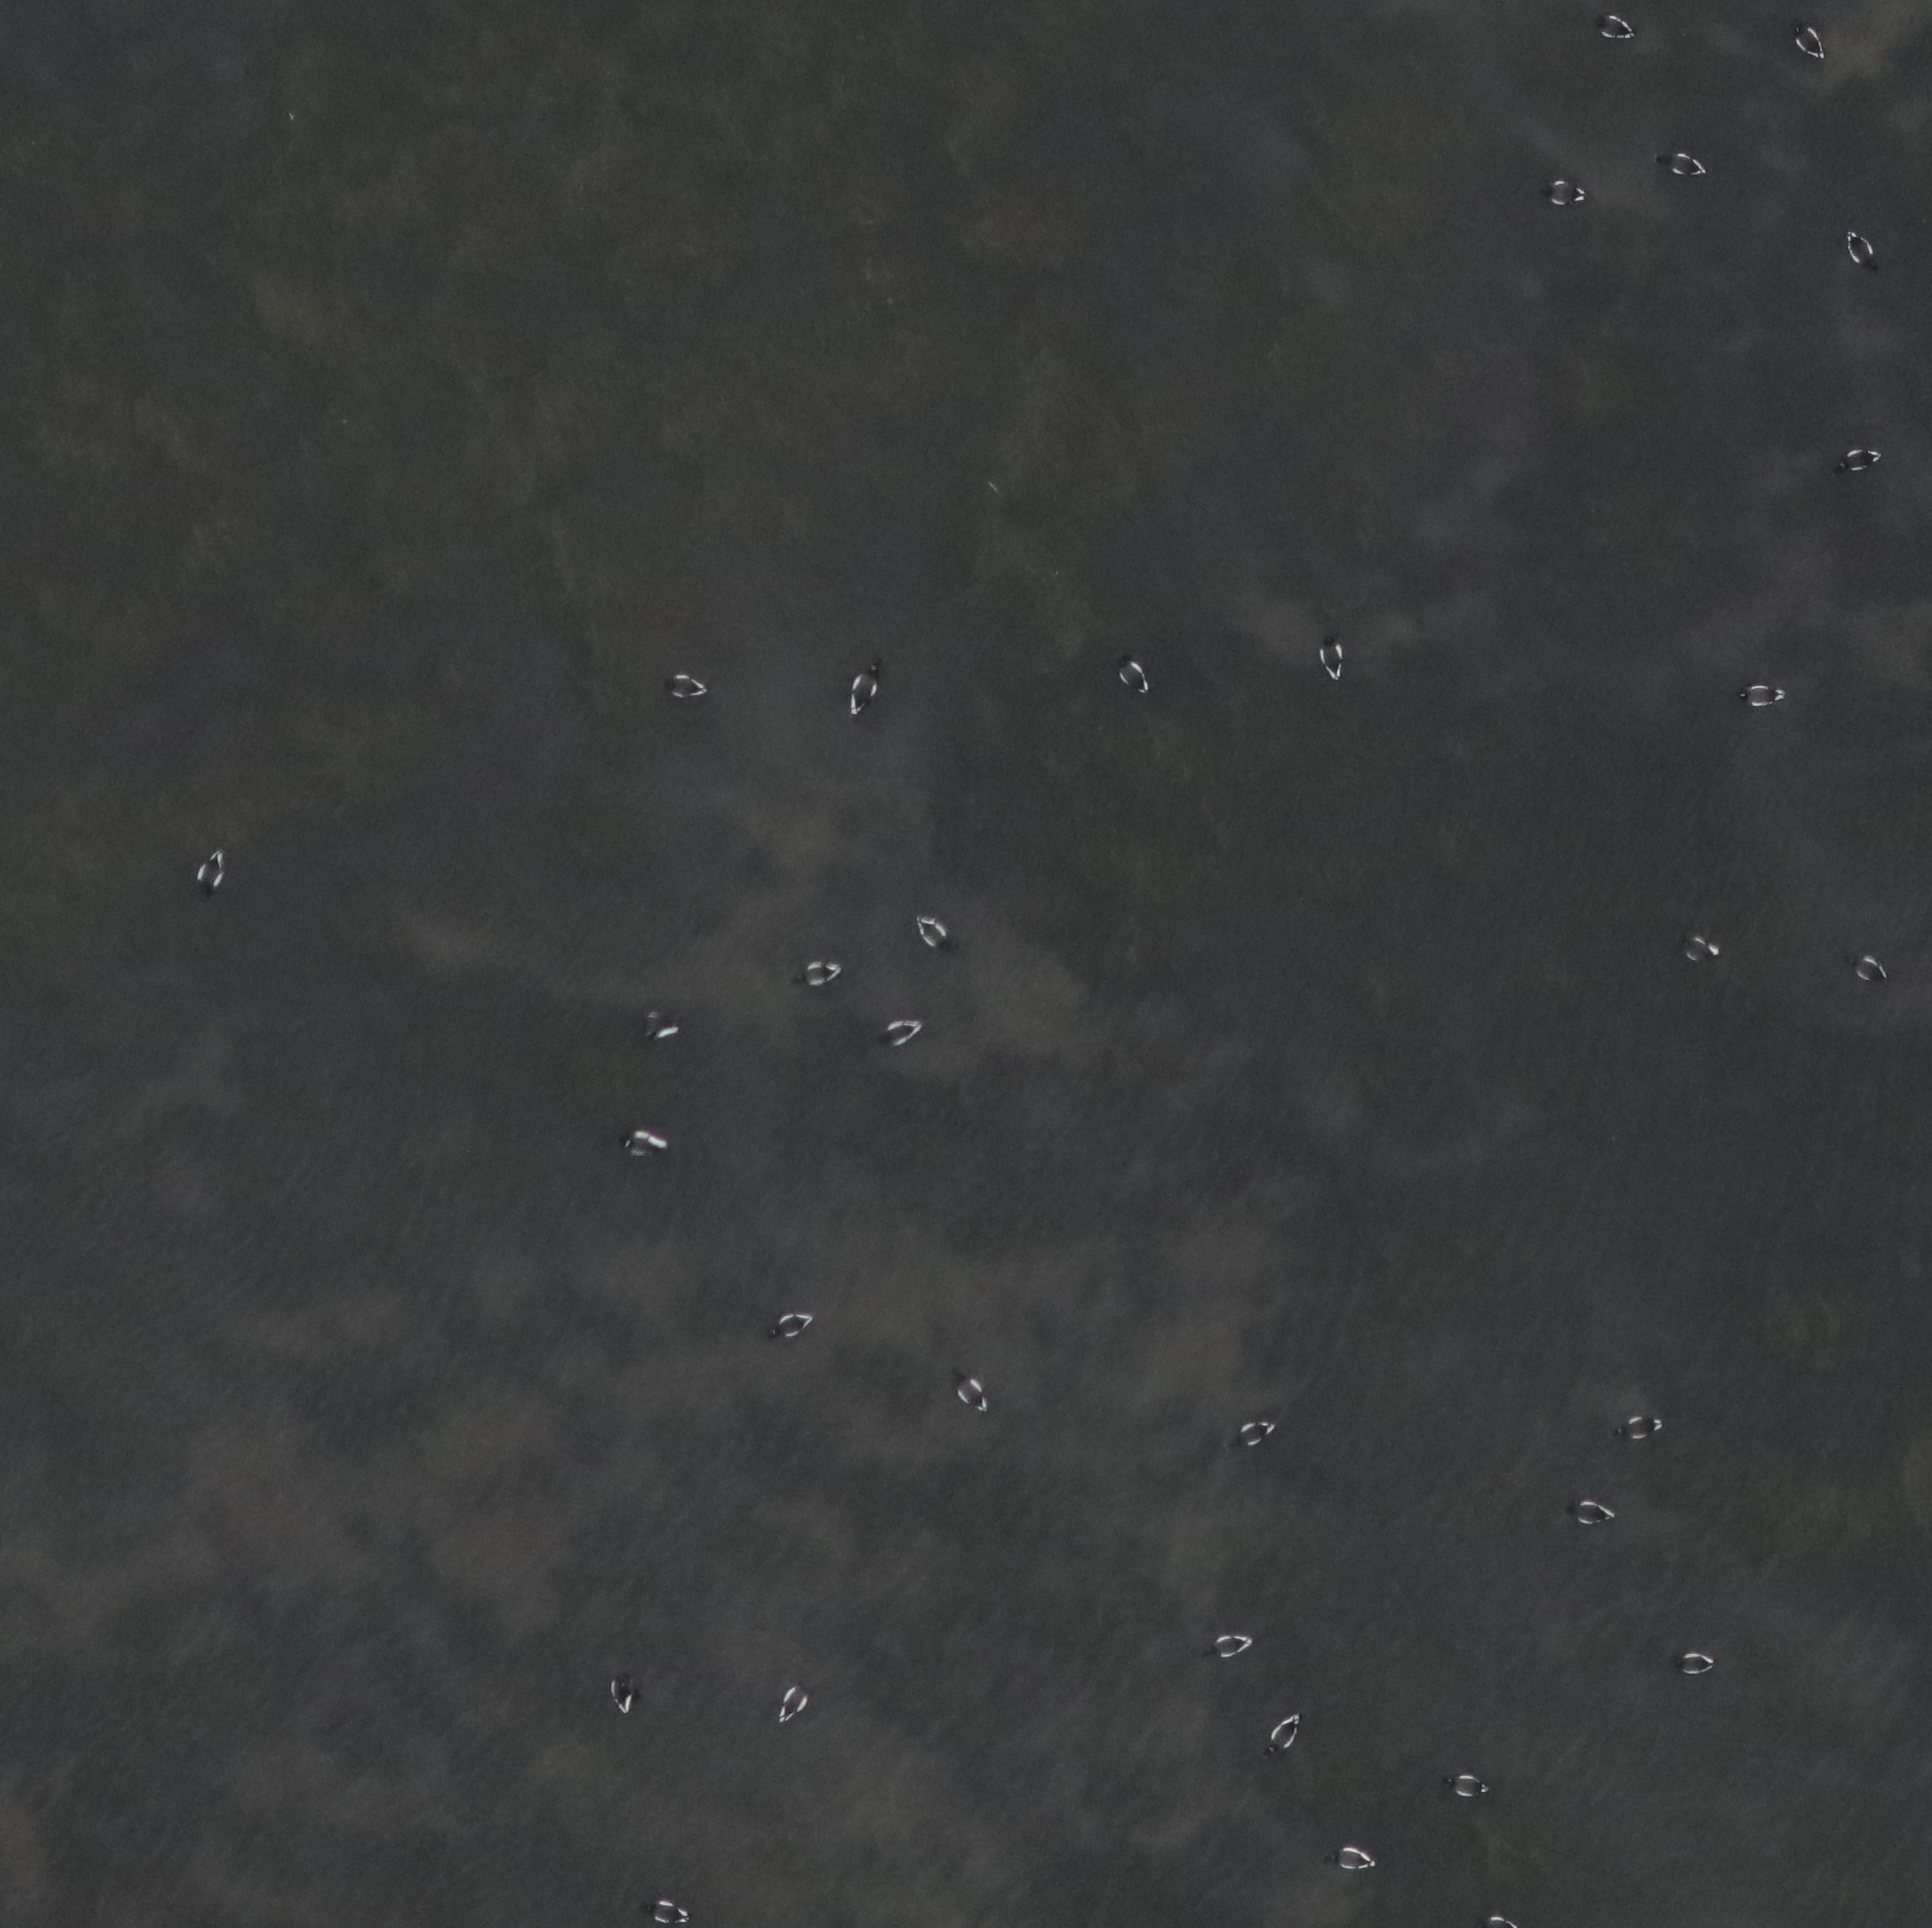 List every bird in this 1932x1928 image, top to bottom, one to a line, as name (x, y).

brant (1613, 25)
brant (1810, 40)
brant (1685, 164)
brant (1566, 192)
brant (1862, 249)
brant (1860, 459)
brant (1331, 657)
brant (1131, 676)
brant (685, 686)
brant (865, 688)
brant (1761, 695)
brant (211, 874)
brant (934, 934)
brant (1699, 948)
brant (1869, 971)
brant (816, 973)
brant (663, 1028)
brant (900, 1032)
brant (642, 1143)
brant (791, 1325)
brant (972, 1393)
brant (1639, 1427)
brant (1256, 1435)
brant (1592, 1513)
brant (1231, 1647)
brant (1695, 1664)
brant (624, 1693)
brant (794, 1703)
brant (1284, 1736)
brant (1468, 1787)
brant (1352, 1859)
brant (663, 1911)